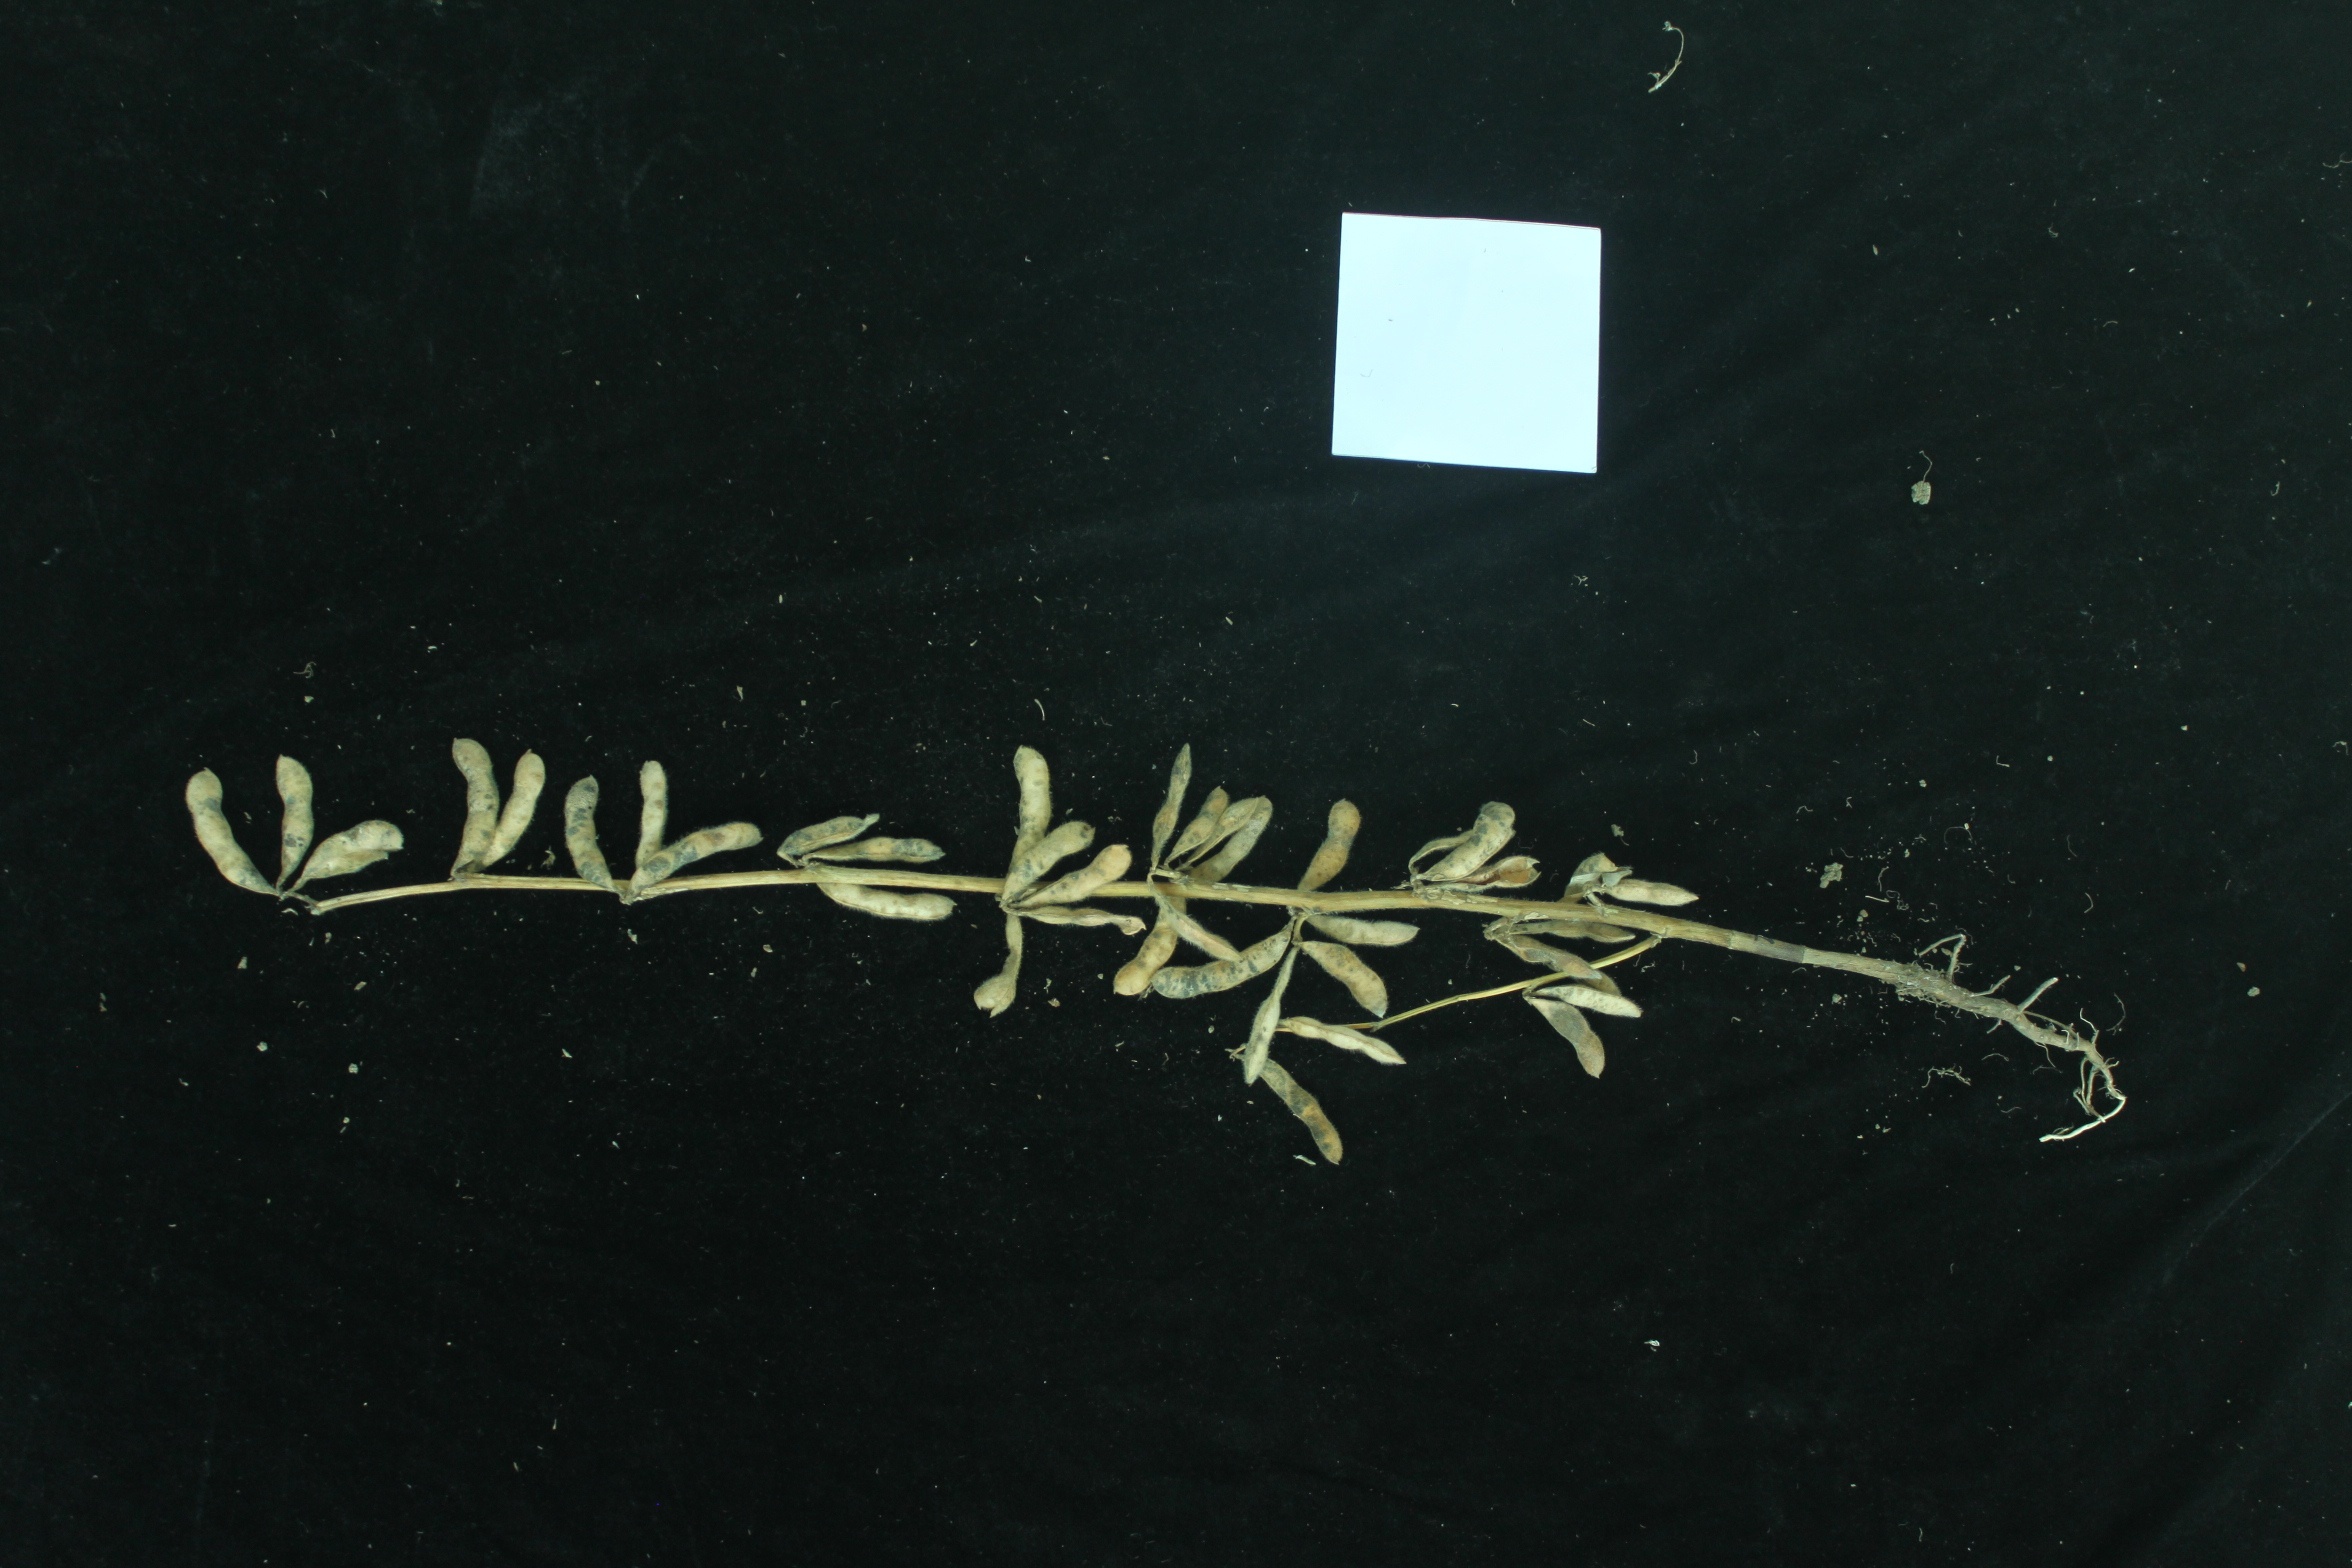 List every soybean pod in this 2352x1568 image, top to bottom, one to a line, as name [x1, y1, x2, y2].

soybean pod [450, 739, 497, 879]
soybean pod [1145, 744, 1189, 883]
soybean pod [1005, 747, 1051, 875]
soybean pod [465, 751, 544, 873]
soybean pod [274, 757, 313, 892]
soybean pod [629, 763, 667, 888]
soybean pod [187, 770, 276, 896]
soybean pod [564, 776, 613, 891]
soybean pod [1163, 787, 1227, 872]
soybean pod [1186, 798, 1272, 884]
soybean pod [1295, 798, 1359, 891]
soybean pod [1178, 799, 1260, 868]
soybean pod [1411, 803, 1514, 882]
soybean pod [776, 815, 878, 869]
soybean pod [288, 820, 402, 891]
soybean pod [635, 822, 763, 888]
soybean pod [1002, 823, 1093, 899]
soybean pod [799, 838, 943, 864]
soybean pod [1011, 847, 1132, 907]
soybean pod [1585, 879, 1695, 908]
soybean pod [818, 883, 955, 921]
soybean pod [1113, 890, 1185, 995]
soybean pod [1154, 896, 1238, 960]
soybean pod [1025, 907, 1142, 936]
soybean pod [969, 915, 1023, 1014]
soybean pod [1151, 919, 1295, 1000]
soybean pod [1308, 919, 1420, 946]
soybean pod [1485, 921, 1633, 943]
soybean pod [1495, 936, 1623, 1000]
soybean pod [1302, 944, 1387, 1018]
soybean pod [1244, 949, 1297, 1085]
soybean pod [1536, 987, 1639, 1017]
soybean pod [1523, 997, 1604, 1079]
soybean pod [1281, 1019, 1406, 1065]
soybean pod [1239, 1056, 1342, 1166]